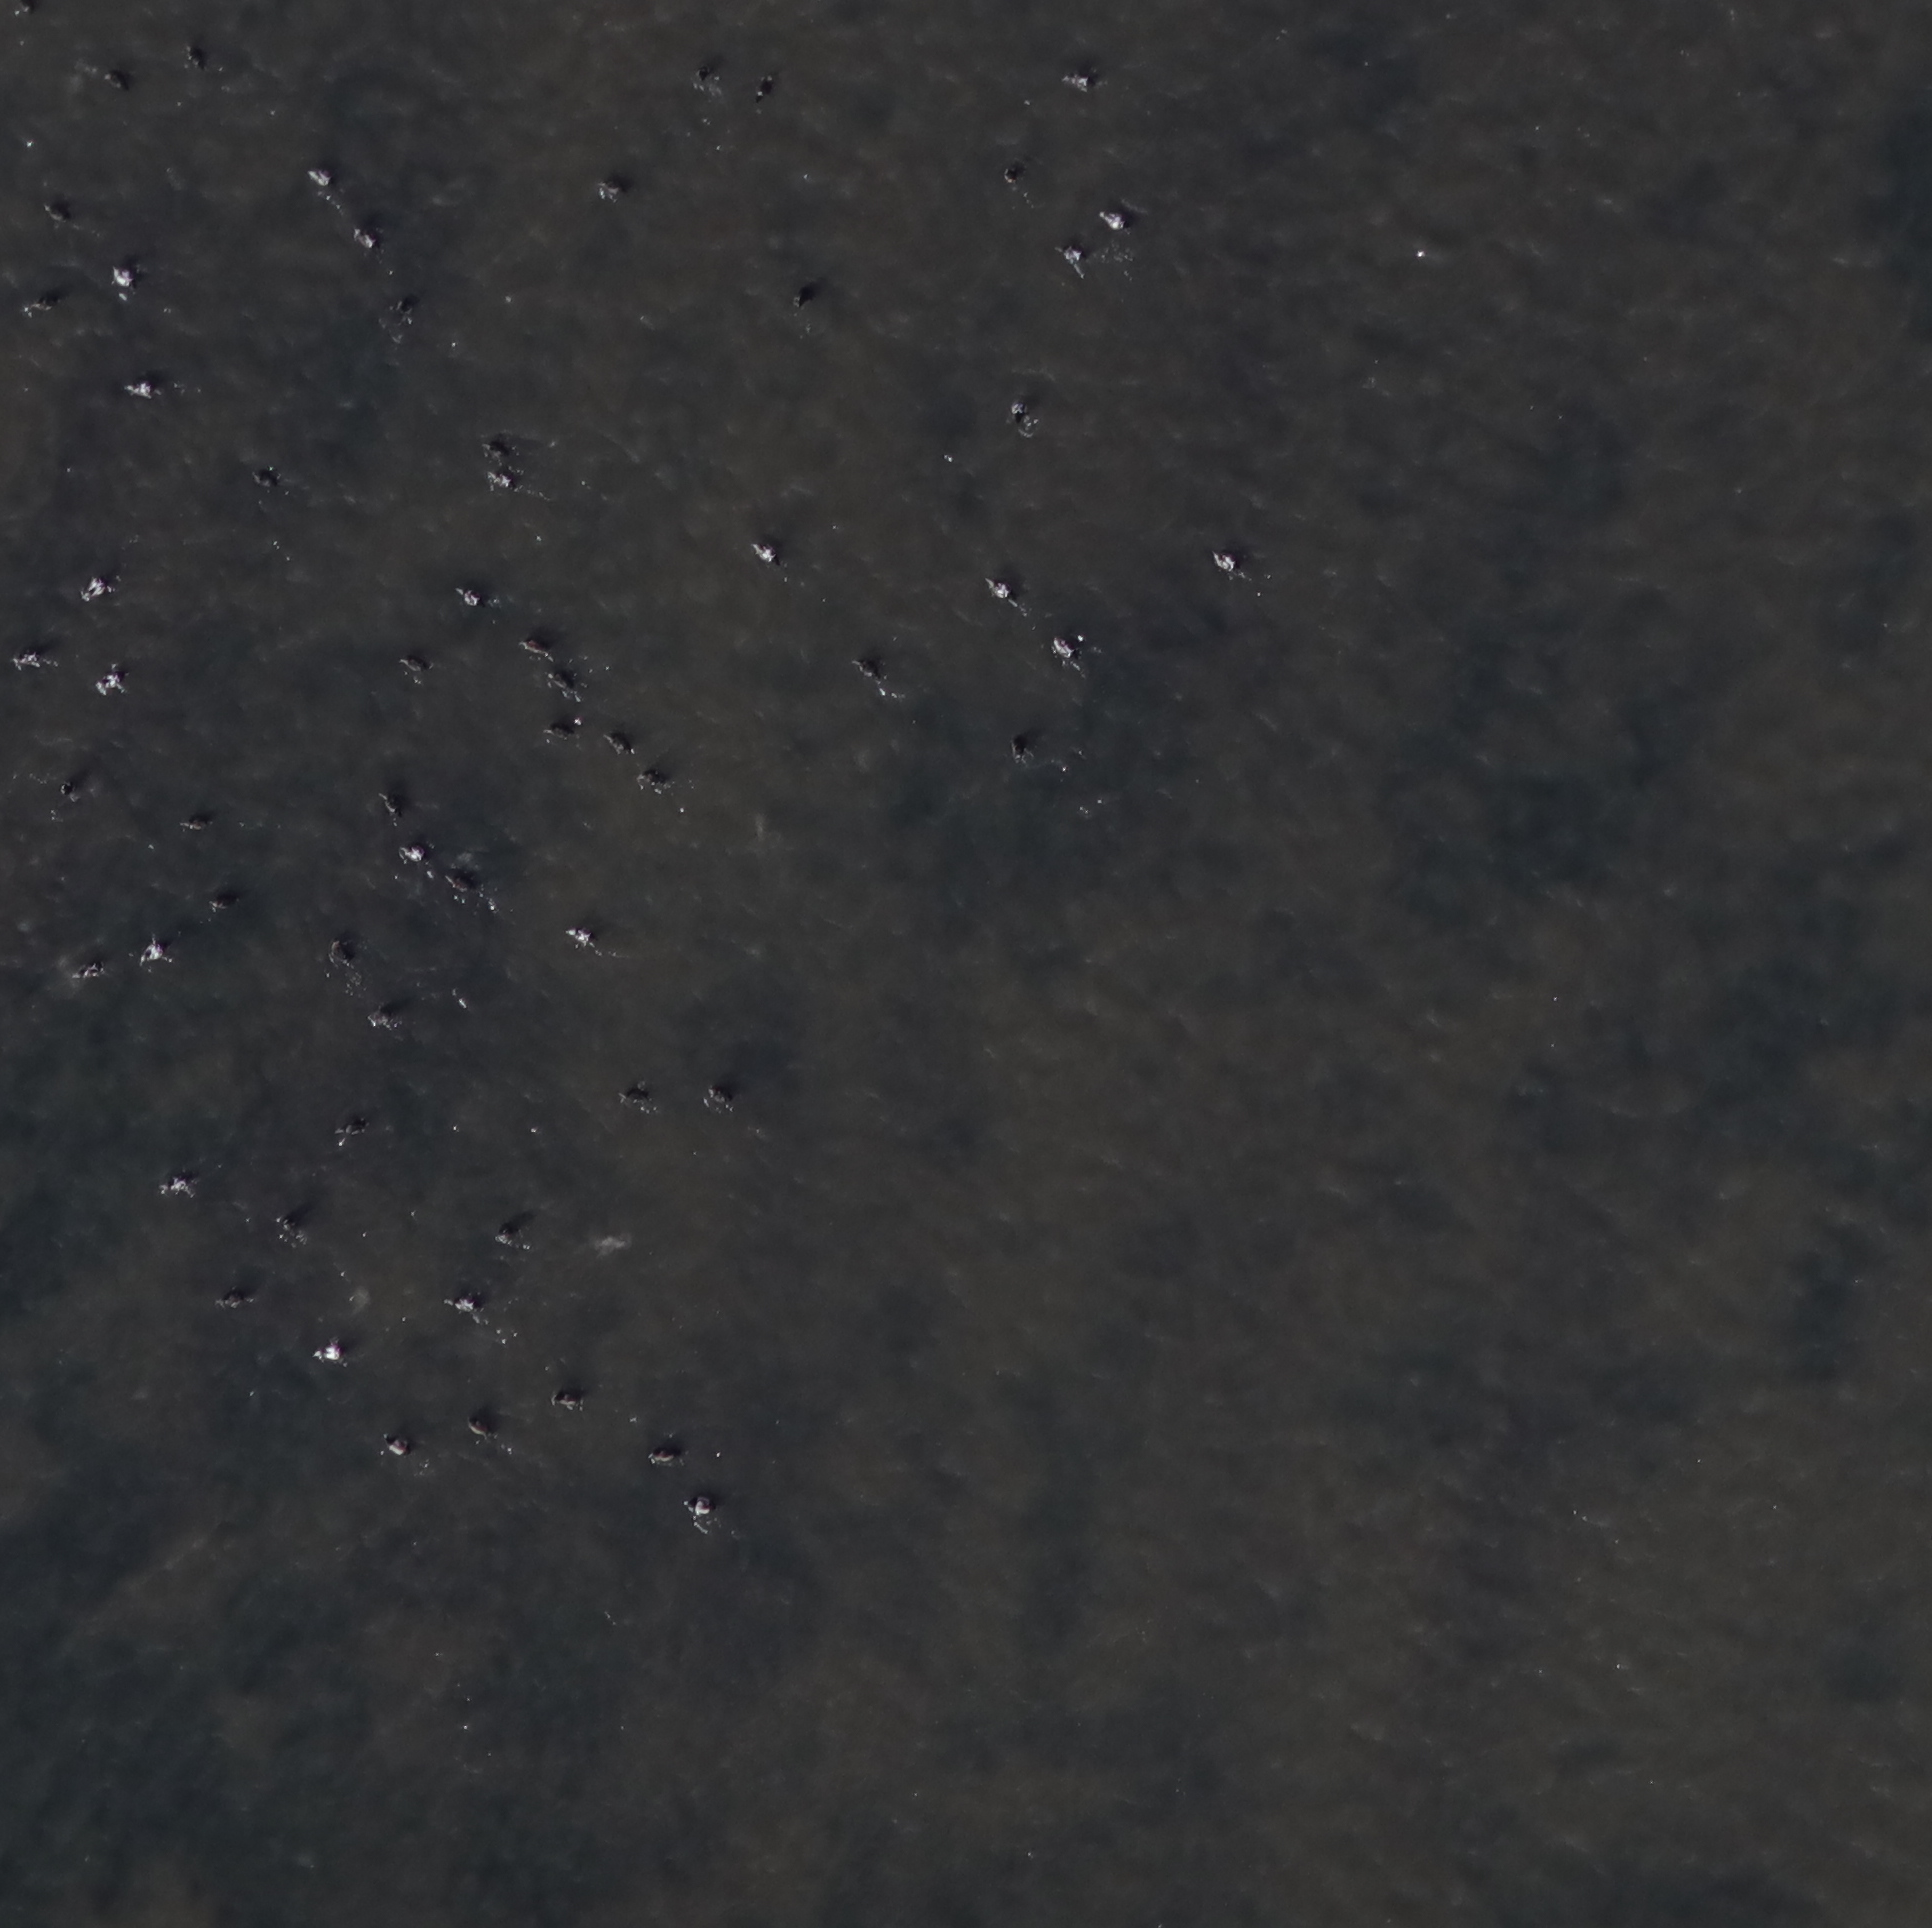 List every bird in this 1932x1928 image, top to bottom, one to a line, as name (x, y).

other bird (23, 4)
other bird (195, 58)
other bird (702, 72)
other bird (1080, 80)
other bird (117, 82)
other bird (763, 86)
other bird (1011, 173)
other bird (322, 176)
other bird (612, 189)
other bird (55, 209)
other bird (1115, 220)
other bird (370, 241)
other bird (1070, 254)
other bird (122, 279)
other bird (802, 299)
other bird (46, 306)
other bird (402, 311)
other bird (139, 386)
other bird (1021, 413)
other bird (498, 452)
other bird (270, 476)
other bird (499, 480)
other bird (762, 552)
other bird (1222, 561)
other bird (93, 587)
other bird (1002, 589)
other bird (470, 597)
other bird (535, 642)
other bird (1065, 648)
other bird (26, 658)
other bird (415, 664)
other bird (869, 667)
other bird (113, 680)
other bird (567, 683)
other bird (562, 733)
other bird (1016, 742)
other bird (622, 743)
other bird (653, 775)
other bird (72, 794)
other bird (389, 803)
other bird (194, 825)
other bird (412, 850)
other bird (459, 883)
other bird (218, 903)
other bird (578, 937)
other bird (155, 954)
other bird (339, 958)
other bird (90, 973)
other bird (381, 1014)
other bird (638, 1091)
other bird (717, 1092)
other bird (356, 1127)
other bird (177, 1182)
other bird (290, 1227)
other bird (507, 1231)
other bird (231, 1300)
other bird (463, 1304)
other bird (332, 1351)
other bird (568, 1399)
other bird (479, 1426)
other bird (398, 1443)
other bird (664, 1457)
other bird (703, 1508)